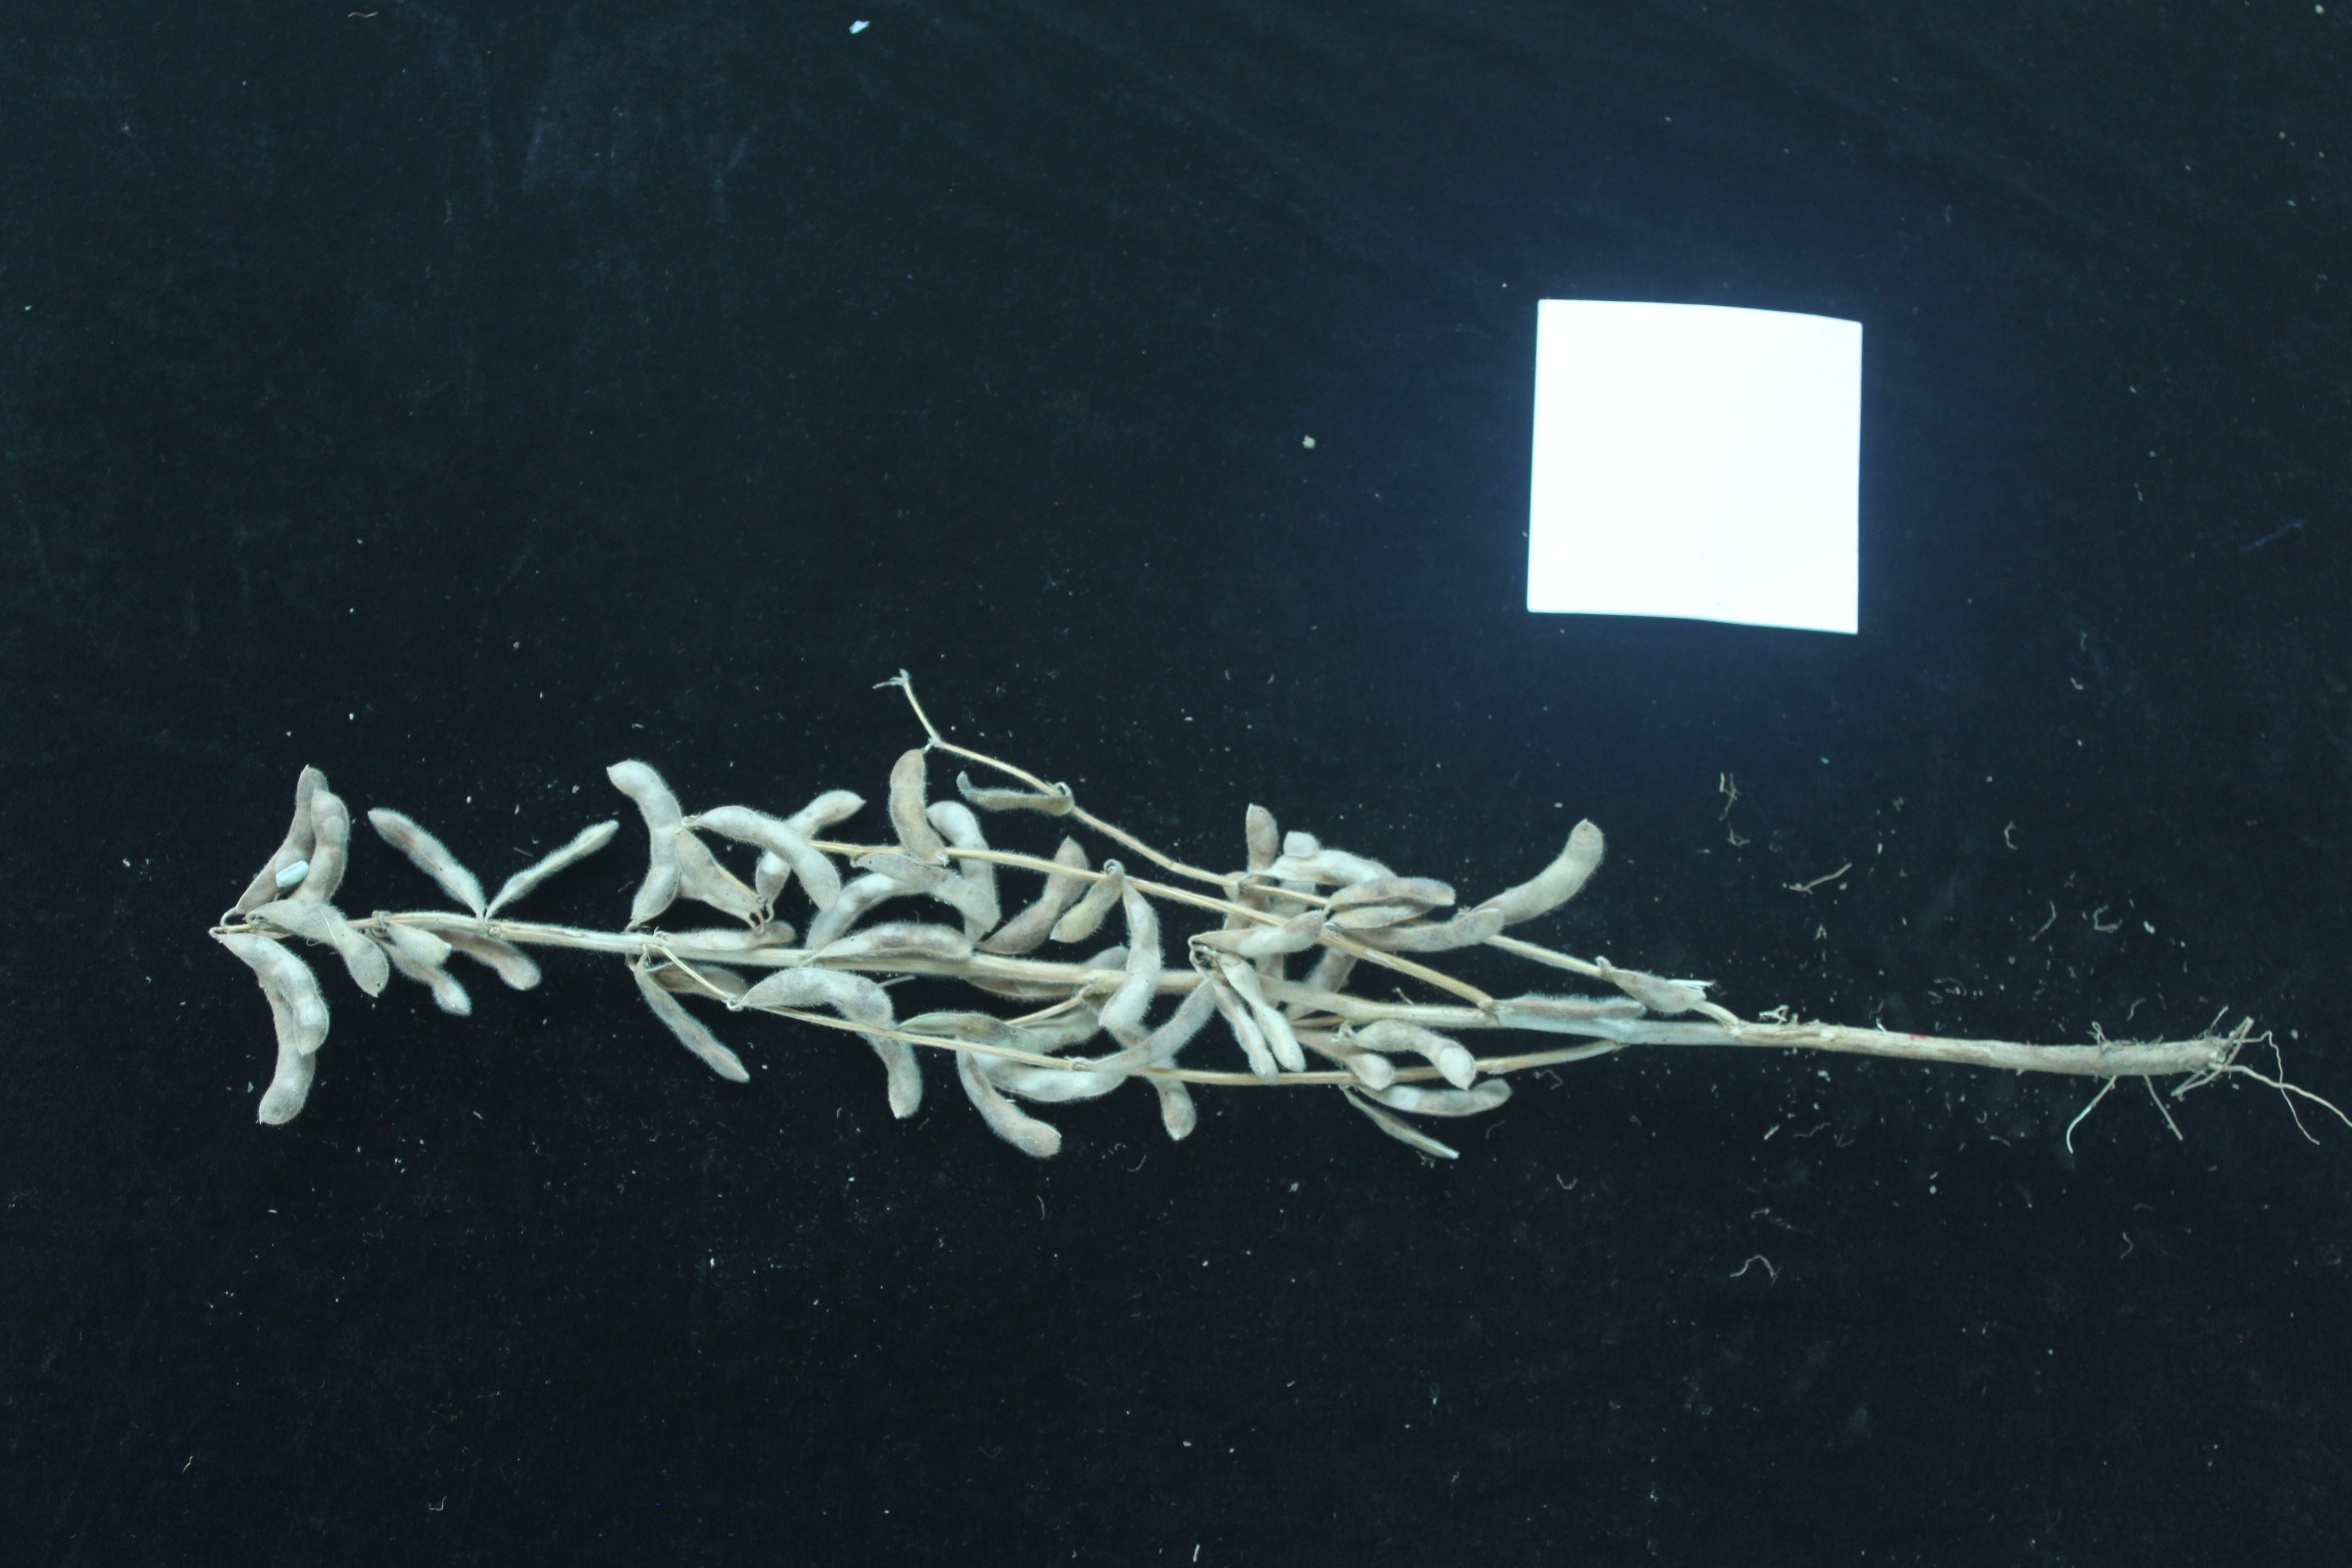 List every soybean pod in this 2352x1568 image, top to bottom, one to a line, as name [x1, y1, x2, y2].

soybean pod [889, 751, 946, 866]
soybean pod [606, 760, 685, 927]
soybean pod [231, 766, 329, 915]
soybean pod [957, 771, 1075, 814]
soybean pod [249, 788, 348, 933]
soybean pod [753, 789, 865, 914]
soybean pod [924, 800, 1001, 951]
soybean pod [686, 806, 839, 915]
soybean pod [1232, 806, 1277, 957]
soybean pod [367, 808, 486, 921]
soybean pod [487, 819, 618, 920]
soybean pod [1444, 821, 1604, 933]
soybean pod [662, 825, 764, 911]
soybean pod [1256, 833, 1318, 990]
soybean pod [978, 838, 1092, 954]
soybean pod [1254, 851, 1401, 907]
soybean pod [852, 854, 1000, 928]
soybean pod [1050, 863, 1125, 946]
soybean pod [653, 864, 755, 929]
soybean pod [807, 866, 956, 957]
soybean pod [1219, 872, 1264, 959]
soybean pod [1319, 878, 1457, 917]
soybean pod [1099, 879, 1158, 1028]
soybean pod [1324, 893, 1439, 931]
soybean pod [248, 897, 388, 998]
soybean pod [1278, 905, 1371, 1026]
soybean pod [1327, 910, 1503, 953]
soybean pod [1191, 912, 1327, 957]
soybean pod [388, 920, 537, 990]
soybean pod [800, 921, 974, 962]
soybean pod [1249, 921, 1285, 1053]
soybean pod [387, 922, 453, 963]
soybean pod [657, 924, 795, 954]
soybean pod [230, 931, 316, 1127]
soybean pod [215, 933, 329, 1058]
soybean pod [382, 943, 471, 1016]
soybean pod [964, 946, 1128, 1001]
soybean pod [634, 951, 749, 1083]
soybean pod [1213, 954, 1305, 1071]
soybean pod [1190, 955, 1278, 1079]
soybean pod [625, 958, 749, 1007]
soybean pod [1601, 963, 1704, 1015]
soybean pod [731, 967, 891, 1028]
soybean pod [826, 971, 920, 1118]
soybean pod [1085, 975, 1216, 1073]
soybean pod [1083, 998, 1197, 1141]
soybean pod [1497, 999, 1645, 1024]
soybean pod [895, 1004, 1110, 1055]
soybean pod [1271, 1020, 1393, 1092]
soybean pod [1330, 1022, 1475, 1089]
soybean pod [955, 1029, 1062, 1158]
soybean pod [966, 1040, 1130, 1104]
soybean pod [1354, 1079, 1510, 1115]
soybean pod [1342, 1090, 1460, 1161]